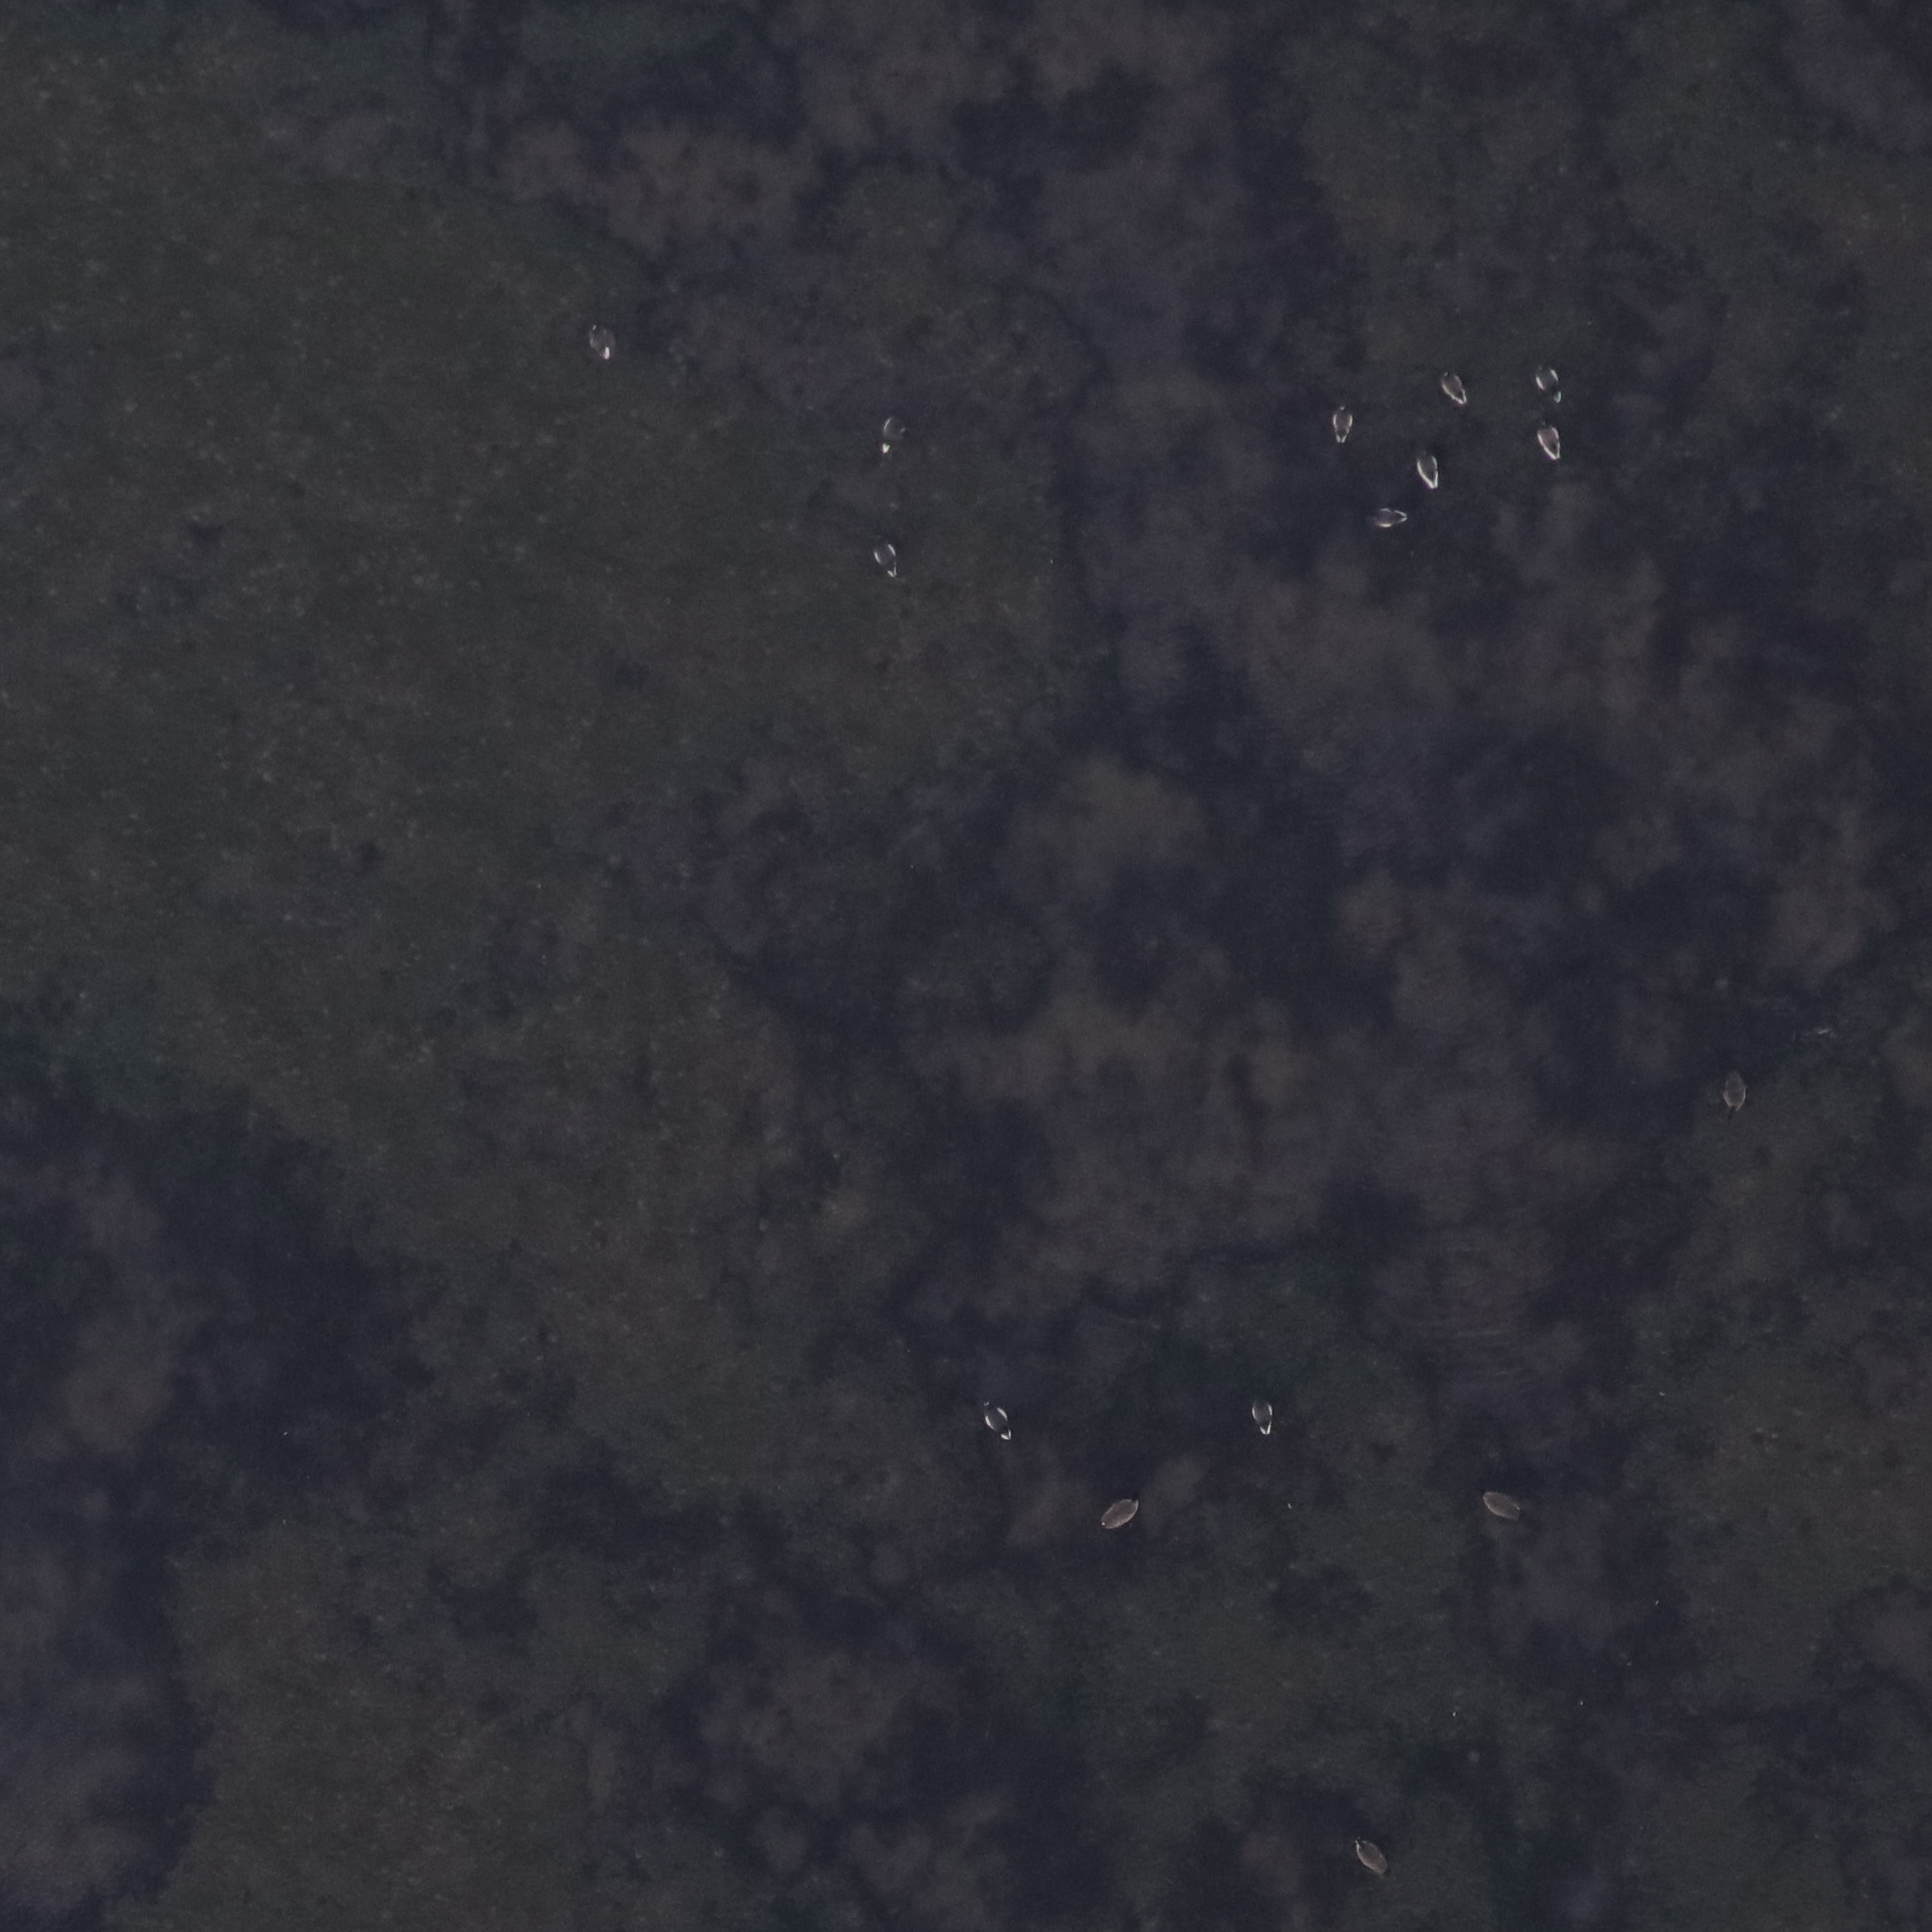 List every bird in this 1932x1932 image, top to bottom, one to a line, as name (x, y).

brant (601, 340)
brant (1549, 381)
brant (1453, 386)
brant (1340, 422)
brant (894, 432)
brant (1549, 440)
brant (1426, 466)
brant (1385, 519)
brant (888, 556)
Canada goose (1733, 1093)
brant (1262, 1415)
brant (996, 1420)
Canada goose (1502, 1504)
Canada goose (1119, 1511)
Canada goose (1370, 1856)